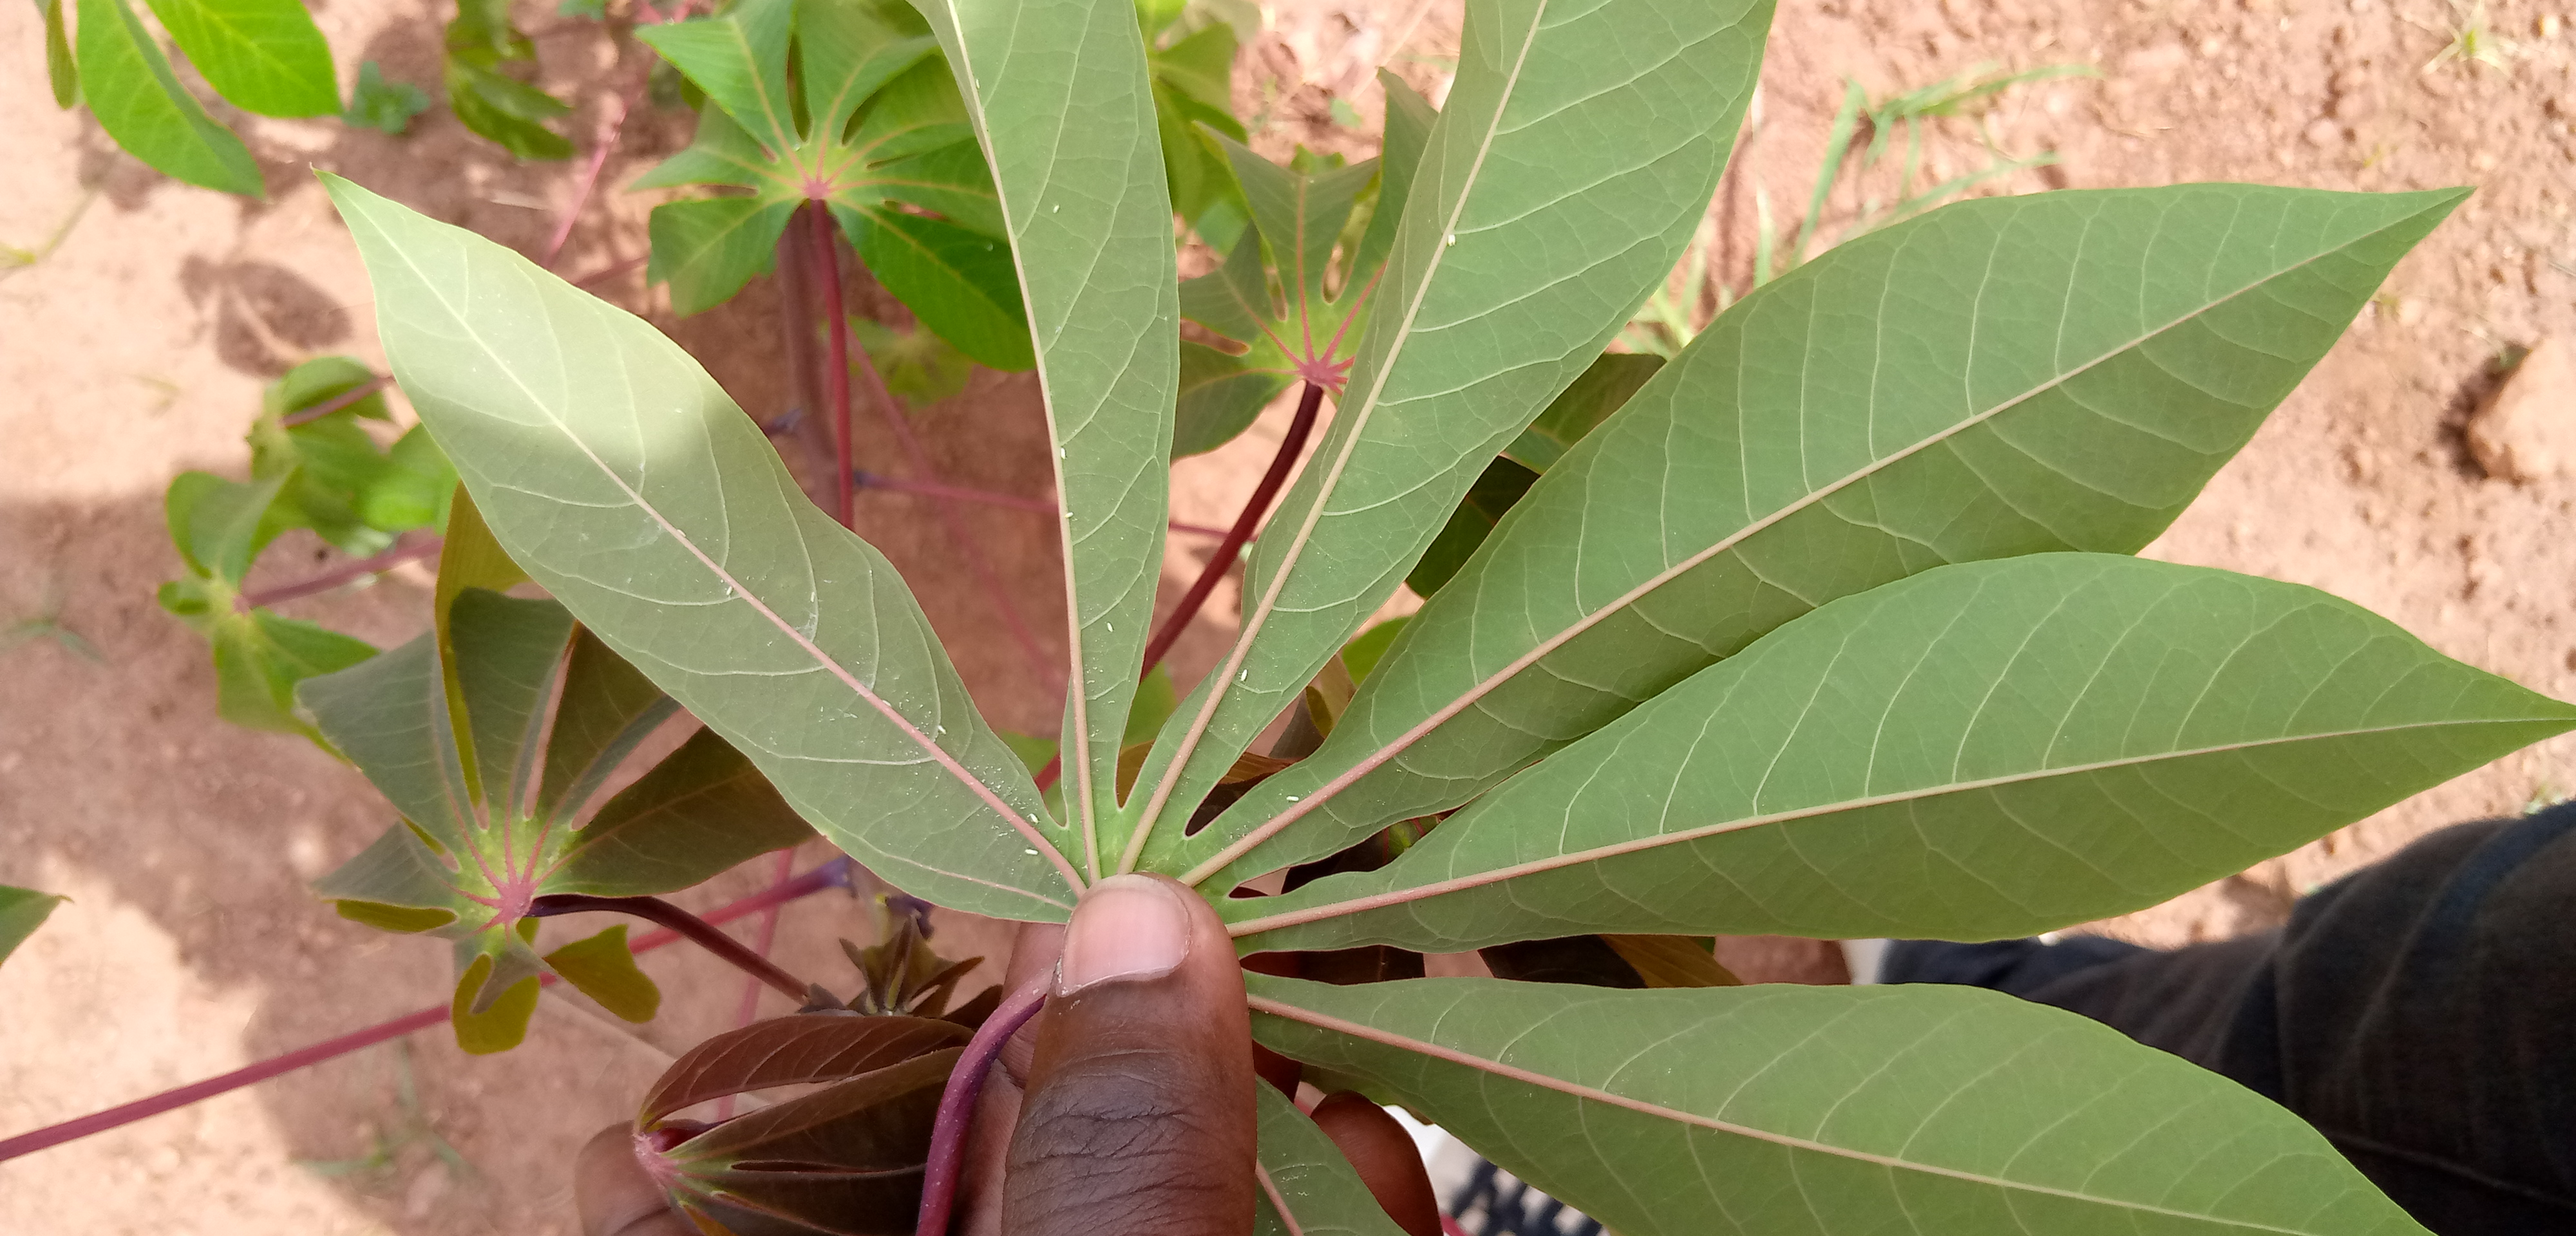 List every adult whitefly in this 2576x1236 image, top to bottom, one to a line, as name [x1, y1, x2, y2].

whitefly [1050, 203, 1061, 216]
whitefly [1446, 232, 1452, 248]
whitefly [1452, 232, 1457, 247]
whitefly [1060, 446, 1067, 461]
whitefly [1064, 510, 1077, 520]
whitefly [725, 584, 733, 598]
whitefly [1104, 620, 1116, 634]
whitefly [1240, 667, 1249, 683]
whitefly [936, 723, 949, 737]
whitefly [1284, 794, 1300, 803]
whitefly [1029, 811, 1041, 825]
whitefly [1025, 847, 1040, 857]